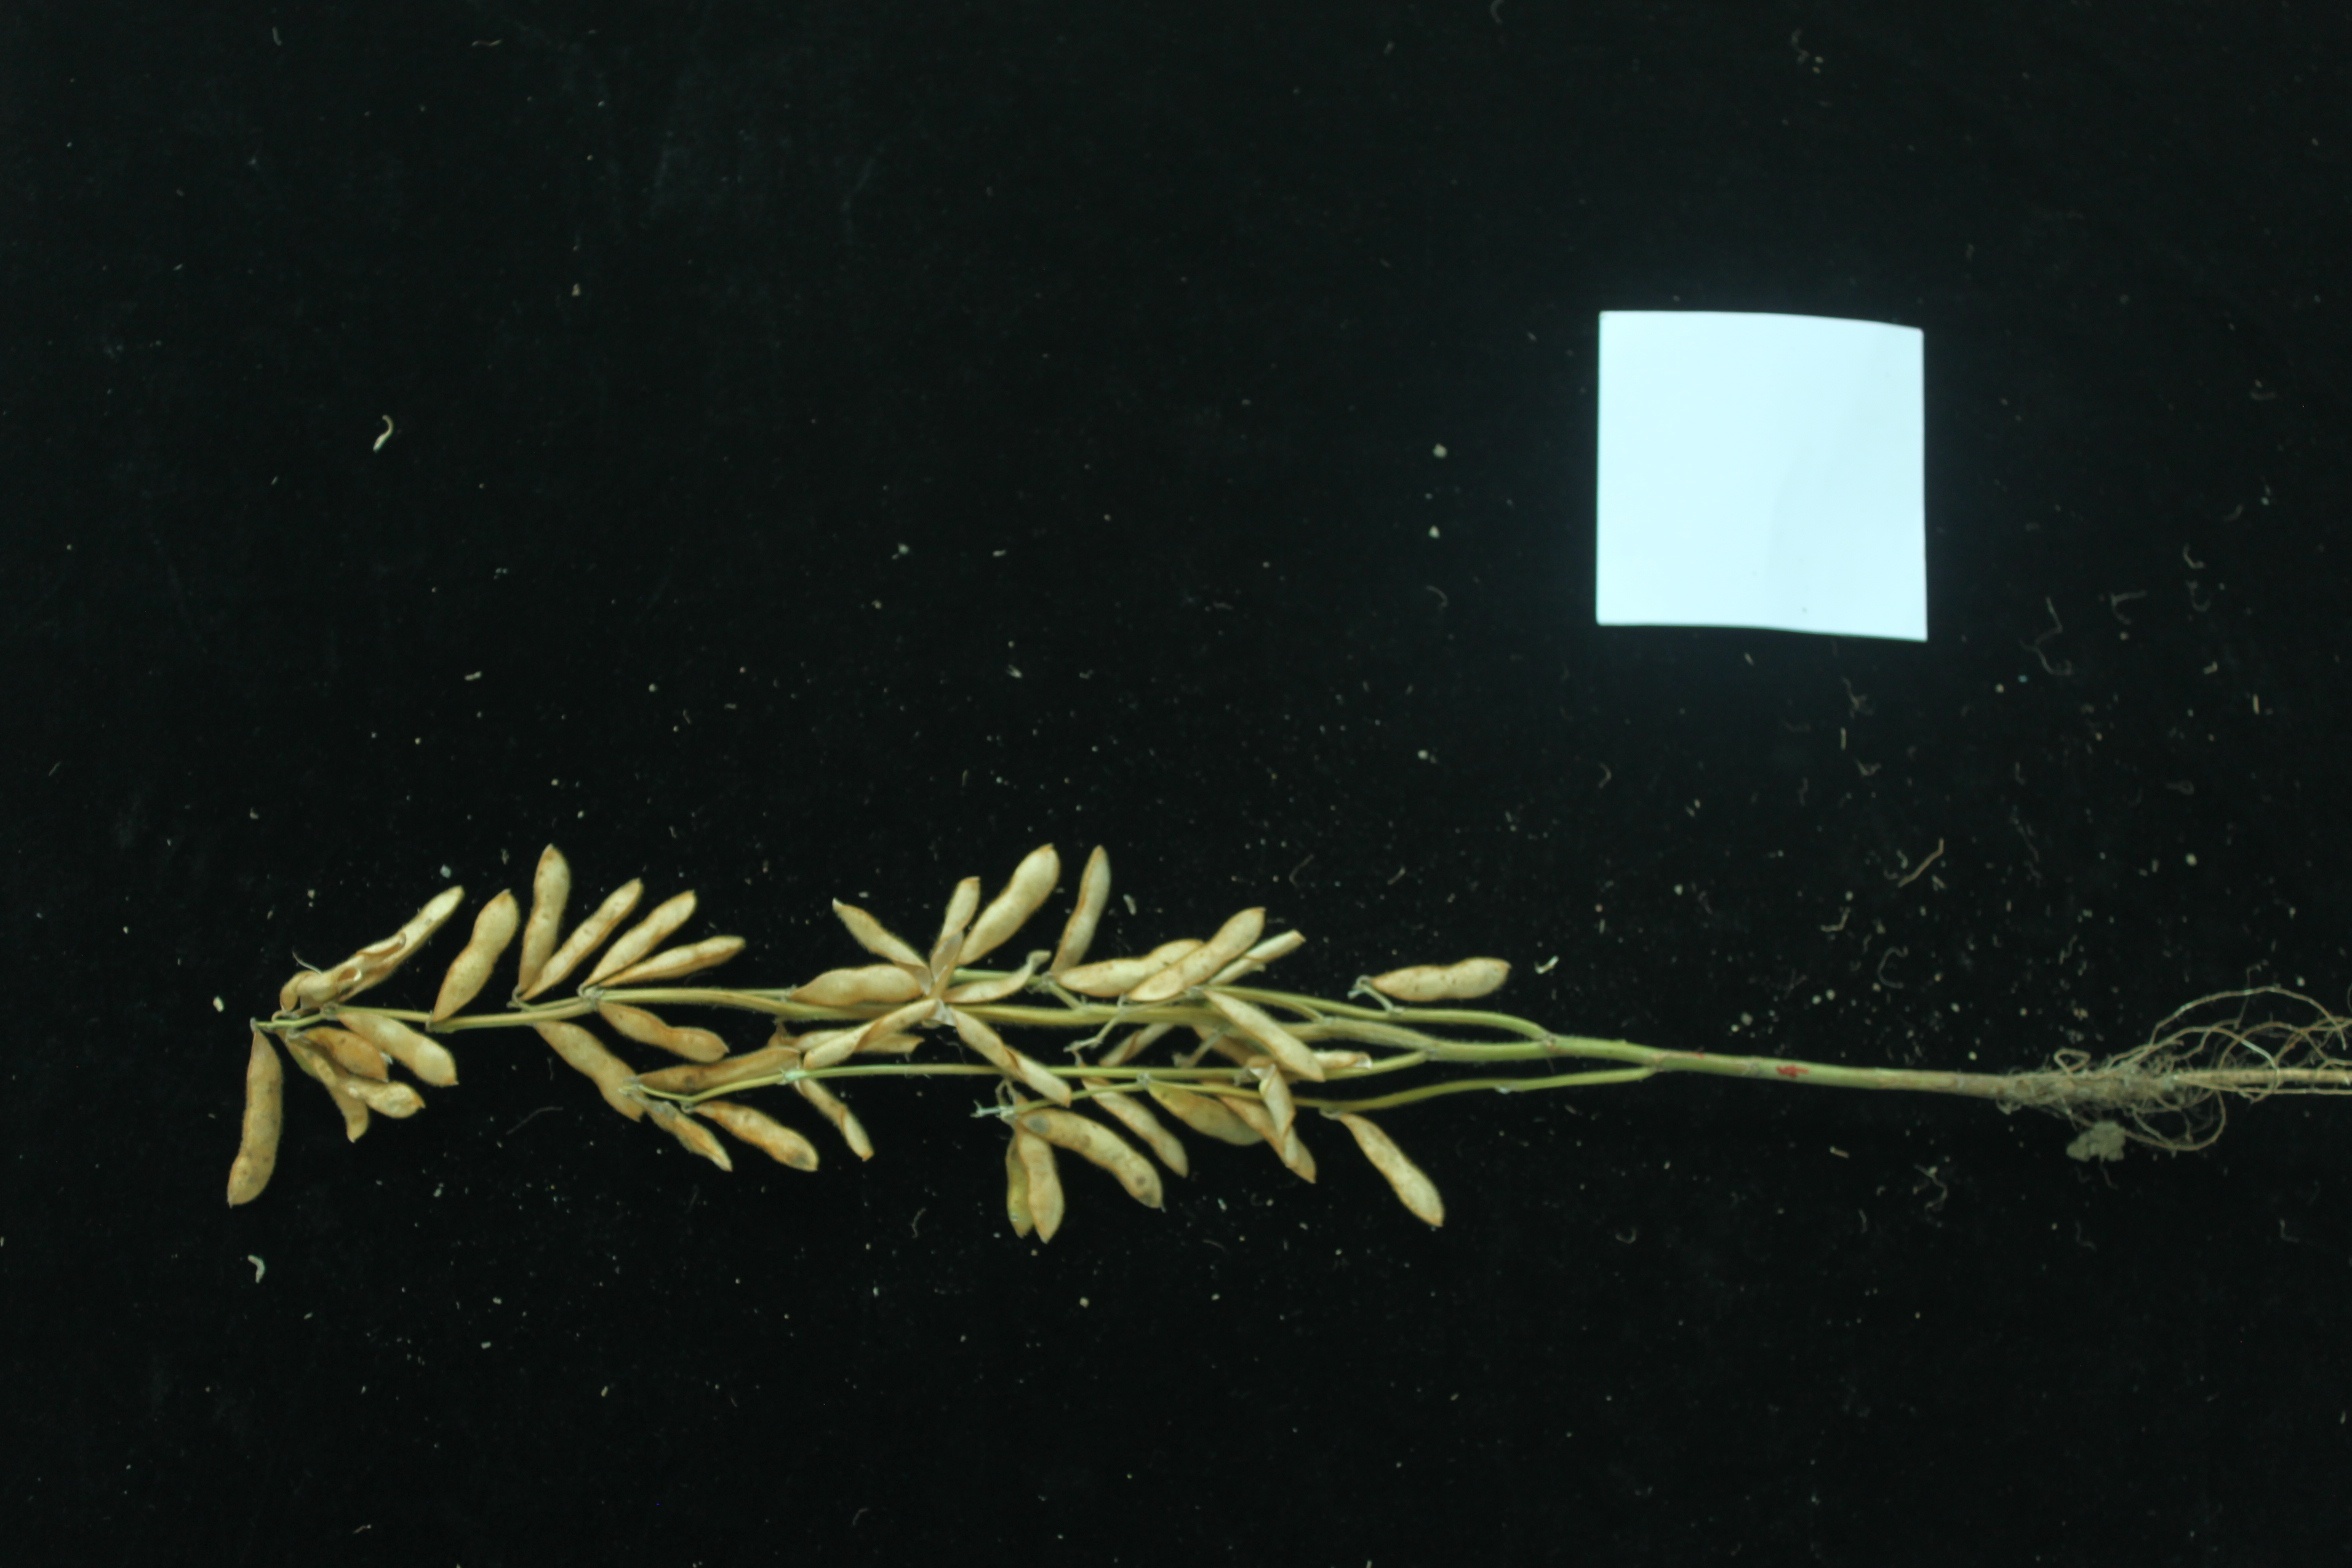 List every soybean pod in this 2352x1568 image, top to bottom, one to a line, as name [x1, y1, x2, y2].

soybean pod [956, 840, 1059, 971]
soybean pod [512, 843, 569, 998]
soybean pod [1045, 846, 1111, 979]
soybean pod [931, 875, 976, 1003]
soybean pod [514, 882, 640, 1003]
soybean pod [338, 887, 462, 996]
soybean pod [424, 891, 519, 1026]
soybean pod [581, 892, 695, 990]
soybean pod [830, 897, 930, 992]
soybean pod [1121, 908, 1267, 1000]
soybean pod [290, 935, 403, 1014]
soybean pod [588, 937, 745, 989]
soybean pod [1058, 940, 1204, 1002]
soybean pod [946, 952, 1052, 1007]
soybean pod [1361, 957, 1510, 1003]
soybean pod [781, 965, 920, 1009]
soybean pod [278, 968, 327, 1010]
soybean pod [1208, 995, 1322, 1083]
soybean pod [800, 998, 937, 1073]
soybean pod [593, 1001, 727, 1063]
soybean pod [525, 1003, 646, 1123]
soybean pod [943, 1003, 1074, 1109]
soybean pod [331, 1015, 457, 1089]
soybean pod [766, 1021, 872, 1161]
soybean pod [228, 1023, 281, 1206]
soybean pod [1193, 1028, 1373, 1080]
soybean pod [295, 1032, 388, 1088]
soybean pod [793, 1032, 922, 1056]
soybean pod [274, 1036, 369, 1146]
soybean pod [280, 1038, 426, 1121]
soybean pod [640, 1047, 803, 1092]
soybean pod [1237, 1058, 1301, 1172]
soybean pod [1077, 1061, 1189, 1181]
soybean pod [1179, 1061, 1316, 1185]
soybean pod [1142, 1082, 1264, 1149]
soybean pod [996, 1085, 1035, 1238]
soybean pod [648, 1103, 731, 1172]
soybean pod [693, 1106, 820, 1172]
soybean pod [1016, 1107, 1163, 1212]
soybean pod [1323, 1111, 1442, 1228]
soybean pod [1003, 1119, 1064, 1245]